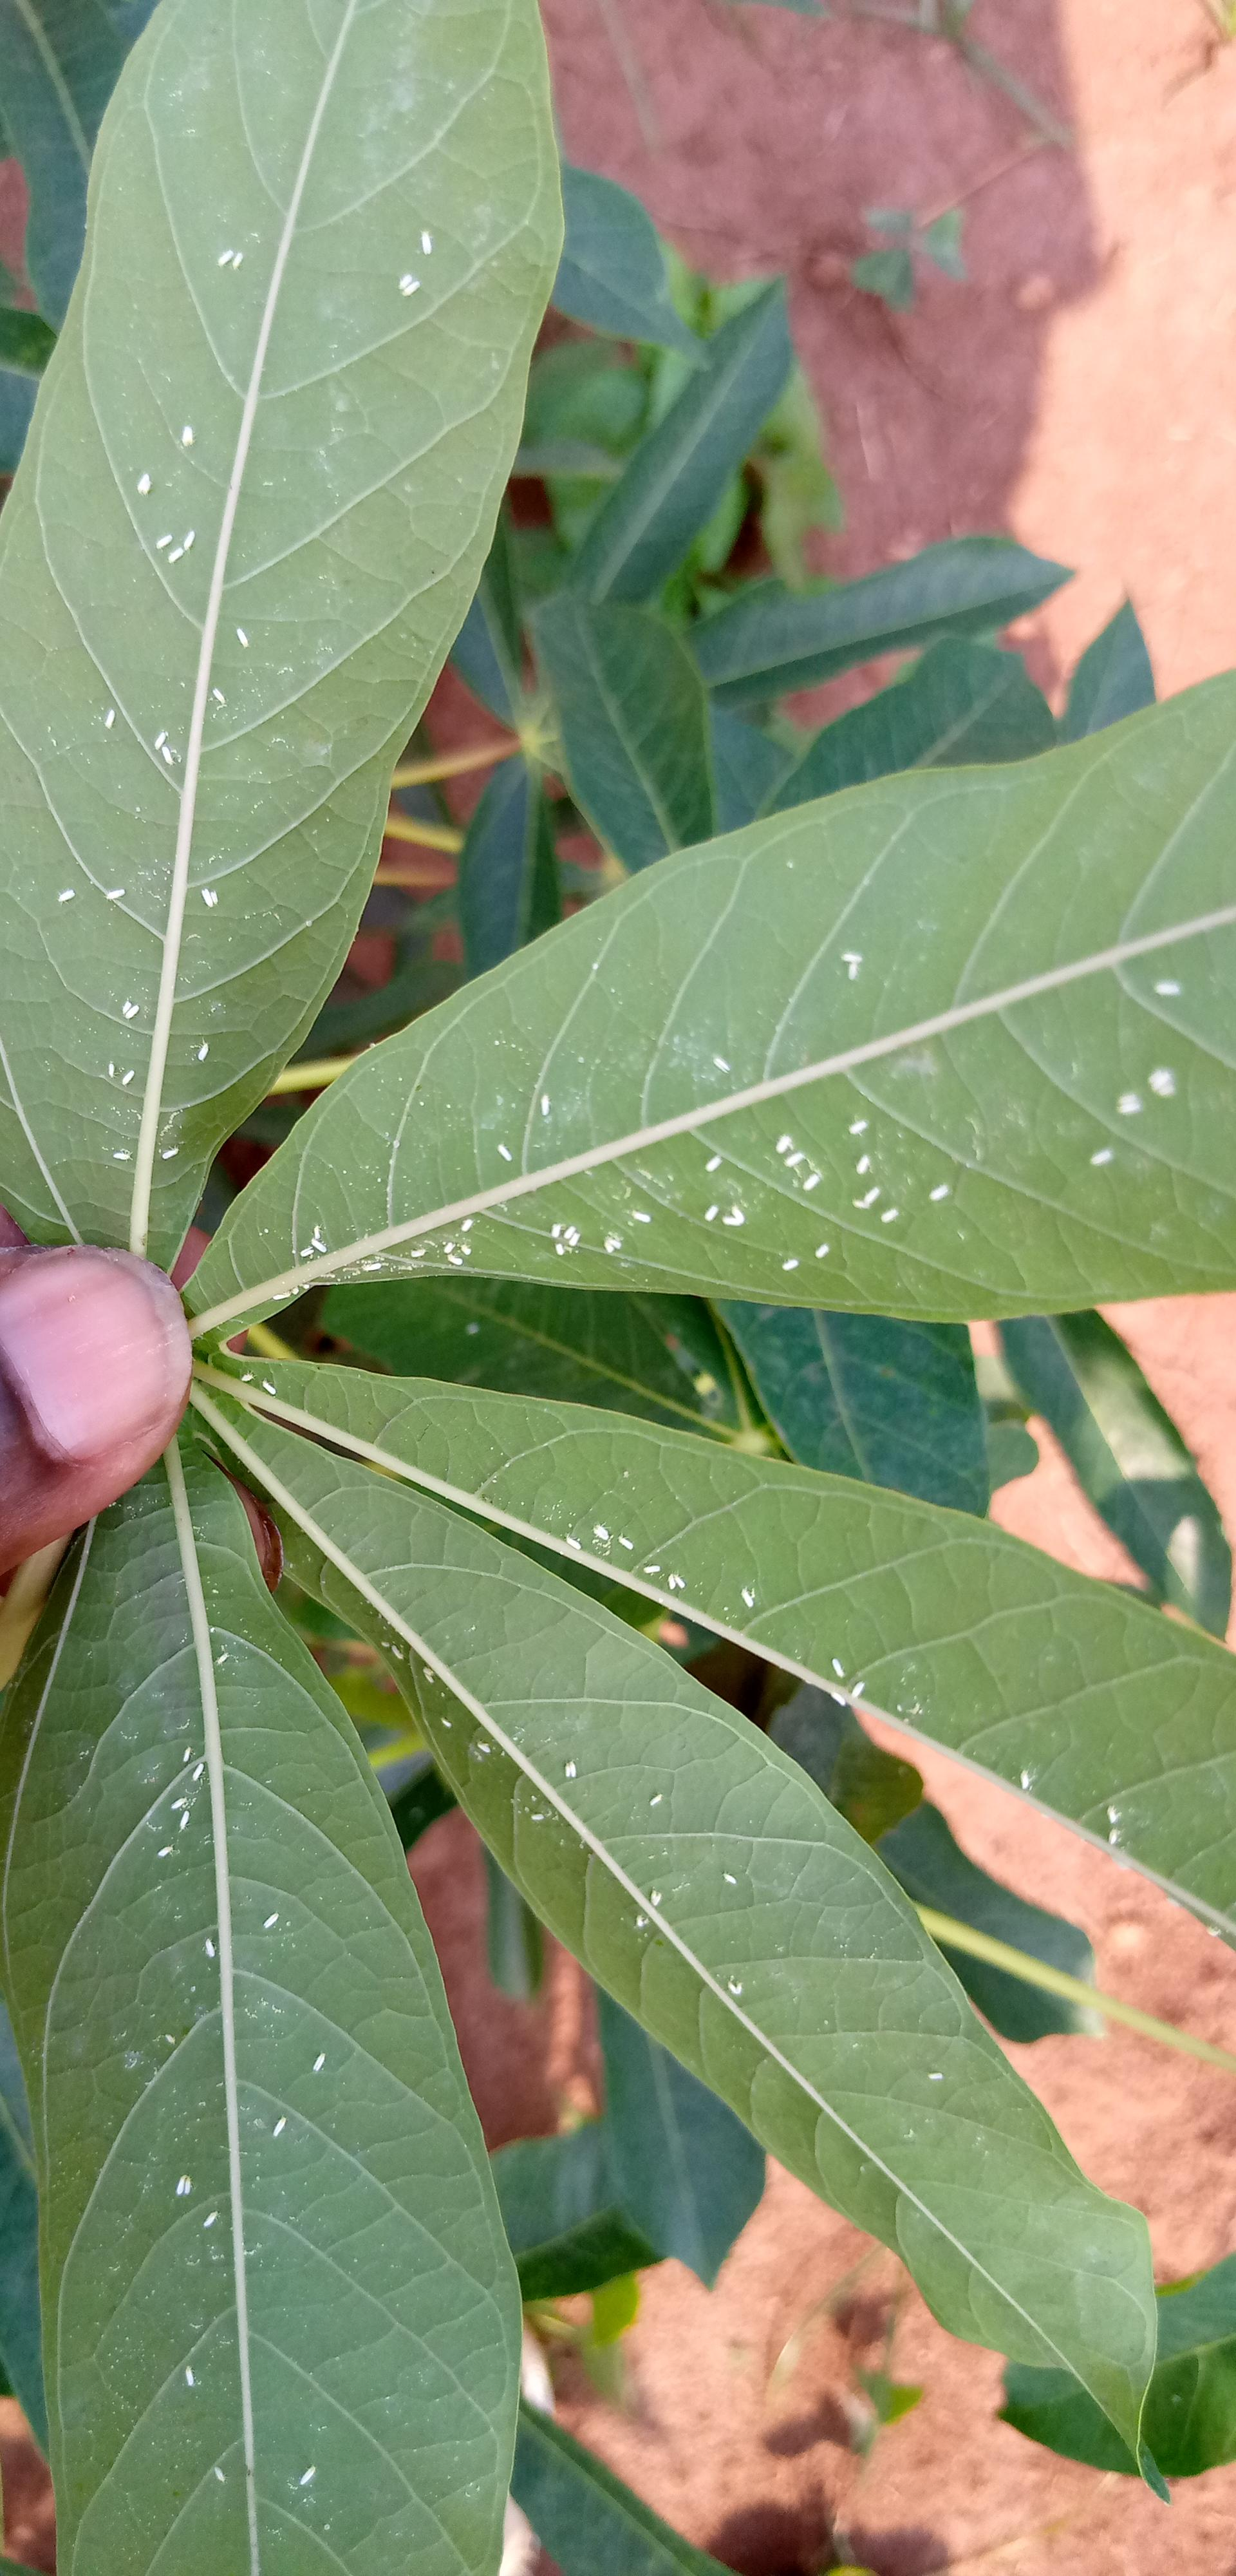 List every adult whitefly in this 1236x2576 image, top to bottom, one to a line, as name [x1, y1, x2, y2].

whitefly [418, 229, 434, 256]
whitefly [217, 247, 235, 266]
whitefly [232, 251, 244, 272]
whitefly [397, 273, 420, 298]
whitefly [180, 422, 194, 450]
whitefly [136, 473, 153, 496]
whitefly [182, 530, 196, 550]
whitefly [154, 533, 175, 549]
whitefly [168, 547, 185, 564]
whitefly [236, 628, 250, 649]
whitefly [211, 687, 227, 705]
whitefly [104, 708, 116, 728]
whitefly [153, 730, 169, 750]
whitefly [161, 746, 176, 766]
whitefly [200, 887, 221, 909]
whitefly [104, 887, 127, 902]
whitefly [57, 889, 77, 903]
whitefly [840, 951, 863, 963]
whitefly [847, 962, 861, 981]
whitefly [1154, 978, 1180, 999]
whitefly [120, 999, 141, 1020]
whitefly [196, 1039, 212, 1063]
whitefly [712, 1056, 730, 1075]
whitefly [106, 1061, 119, 1080]
whitefly [1145, 1066, 1177, 1100]
whitefly [120, 1068, 137, 1087]
whitefly [1114, 1092, 1143, 1115]
whitefly [539, 1093, 550, 1117]
whitefly [847, 1117, 868, 1137]
whitefly [774, 1133, 792, 1154]
whitefly [496, 1142, 514, 1164]
whitefly [160, 1146, 182, 1160]
whitefly [1088, 1147, 1115, 1167]
whitefly [109, 1150, 135, 1163]
whitefly [783, 1151, 805, 1168]
whitefly [854, 1153, 869, 1174]
whitefly [704, 1155, 723, 1173]
whitefly [801, 1170, 823, 1191]
whitefly [928, 1182, 951, 1201]
whitefly [863, 1186, 883, 1203]
whitefly [852, 1198, 865, 1209]
whitefly [721, 1202, 747, 1229]
whitefly [704, 1203, 718, 1222]
whitefly [880, 1207, 900, 1224]
whitefly [630, 1210, 653, 1224]
whitefly [460, 1218, 476, 1233]
whitefly [550, 1221, 561, 1237]
whitefly [563, 1223, 575, 1239]
whitefly [313, 1224, 324, 1240]
whitefly [567, 1231, 580, 1247]
whitefly [602, 1232, 621, 1255]
whitefly [310, 1238, 328, 1254]
whitefly [444, 1241, 455, 1255]
whitefly [554, 1242, 566, 1257]
whitefly [813, 1242, 829, 1260]
whitefly [460, 1242, 473, 1257]
whitefly [299, 1245, 315, 1258]
whitefly [409, 1248, 427, 1258]
whitefly [446, 1254, 464, 1265]
whitefly [780, 1258, 800, 1273]
whitefly [360, 1261, 381, 1272]
whitefly [302, 1282, 312, 1290]
whitefly [290, 1285, 300, 1296]
whitefly [272, 1293, 291, 1301]
whitefly [240, 1372, 254, 1383]
whitefly [261, 1378, 276, 1396]
whitefly [590, 1522, 611, 1540]
whitefly [565, 1533, 582, 1550]
whitefly [616, 1534, 634, 1551]
whitefly [641, 1563, 662, 1575]
whitefly [739, 1587, 756, 1609]
whitefly [379, 1640, 390, 1648]
whitefly [390, 1643, 405, 1660]
whitefly [216, 1651, 229, 1666]
whitefly [831, 1656, 847, 1680]
whitefly [422, 1665, 436, 1684]
whitefly [850, 1679, 866, 1700]
whitefly [829, 1690, 847, 1707]
whitefly [439, 1716, 453, 1728]
whitefly [476, 1739, 492, 1754]
whitefly [182, 1744, 193, 1763]
whitefly [563, 1759, 577, 1779]
whitefly [191, 1763, 205, 1781]
whitefly [1018, 1765, 1032, 1791]
whitefly [648, 1792, 664, 1806]
whitefly [169, 1795, 189, 1808]
whitefly [1105, 1803, 1121, 1823]
whitefly [178, 1809, 191, 1833]
whitefly [530, 1812, 546, 1822]
whitefly [1106, 1826, 1121, 1850]
whitefly [156, 1844, 174, 1858]
whitefly [722, 1871, 737, 1885]
whitefly [649, 1888, 662, 1906]
whitefly [263, 1911, 280, 1929]
whitefly [634, 1913, 651, 1929]
whitefly [203, 1936, 220, 1958]
whitefly [726, 1979, 744, 1996]
whitefly [164, 2031, 178, 2046]
whitefly [312, 2052, 329, 2071]
whitefly [927, 2070, 945, 2080]
whitefly [270, 2116, 290, 2137]
whitefly [175, 2173, 185, 2197]
whitefly [184, 2175, 192, 2197]
whitefly [203, 2210, 220, 2228]
whitefly [184, 2363, 194, 2389]
whitefly [299, 2462, 317, 2488]
whitefly [213, 2464, 227, 2483]